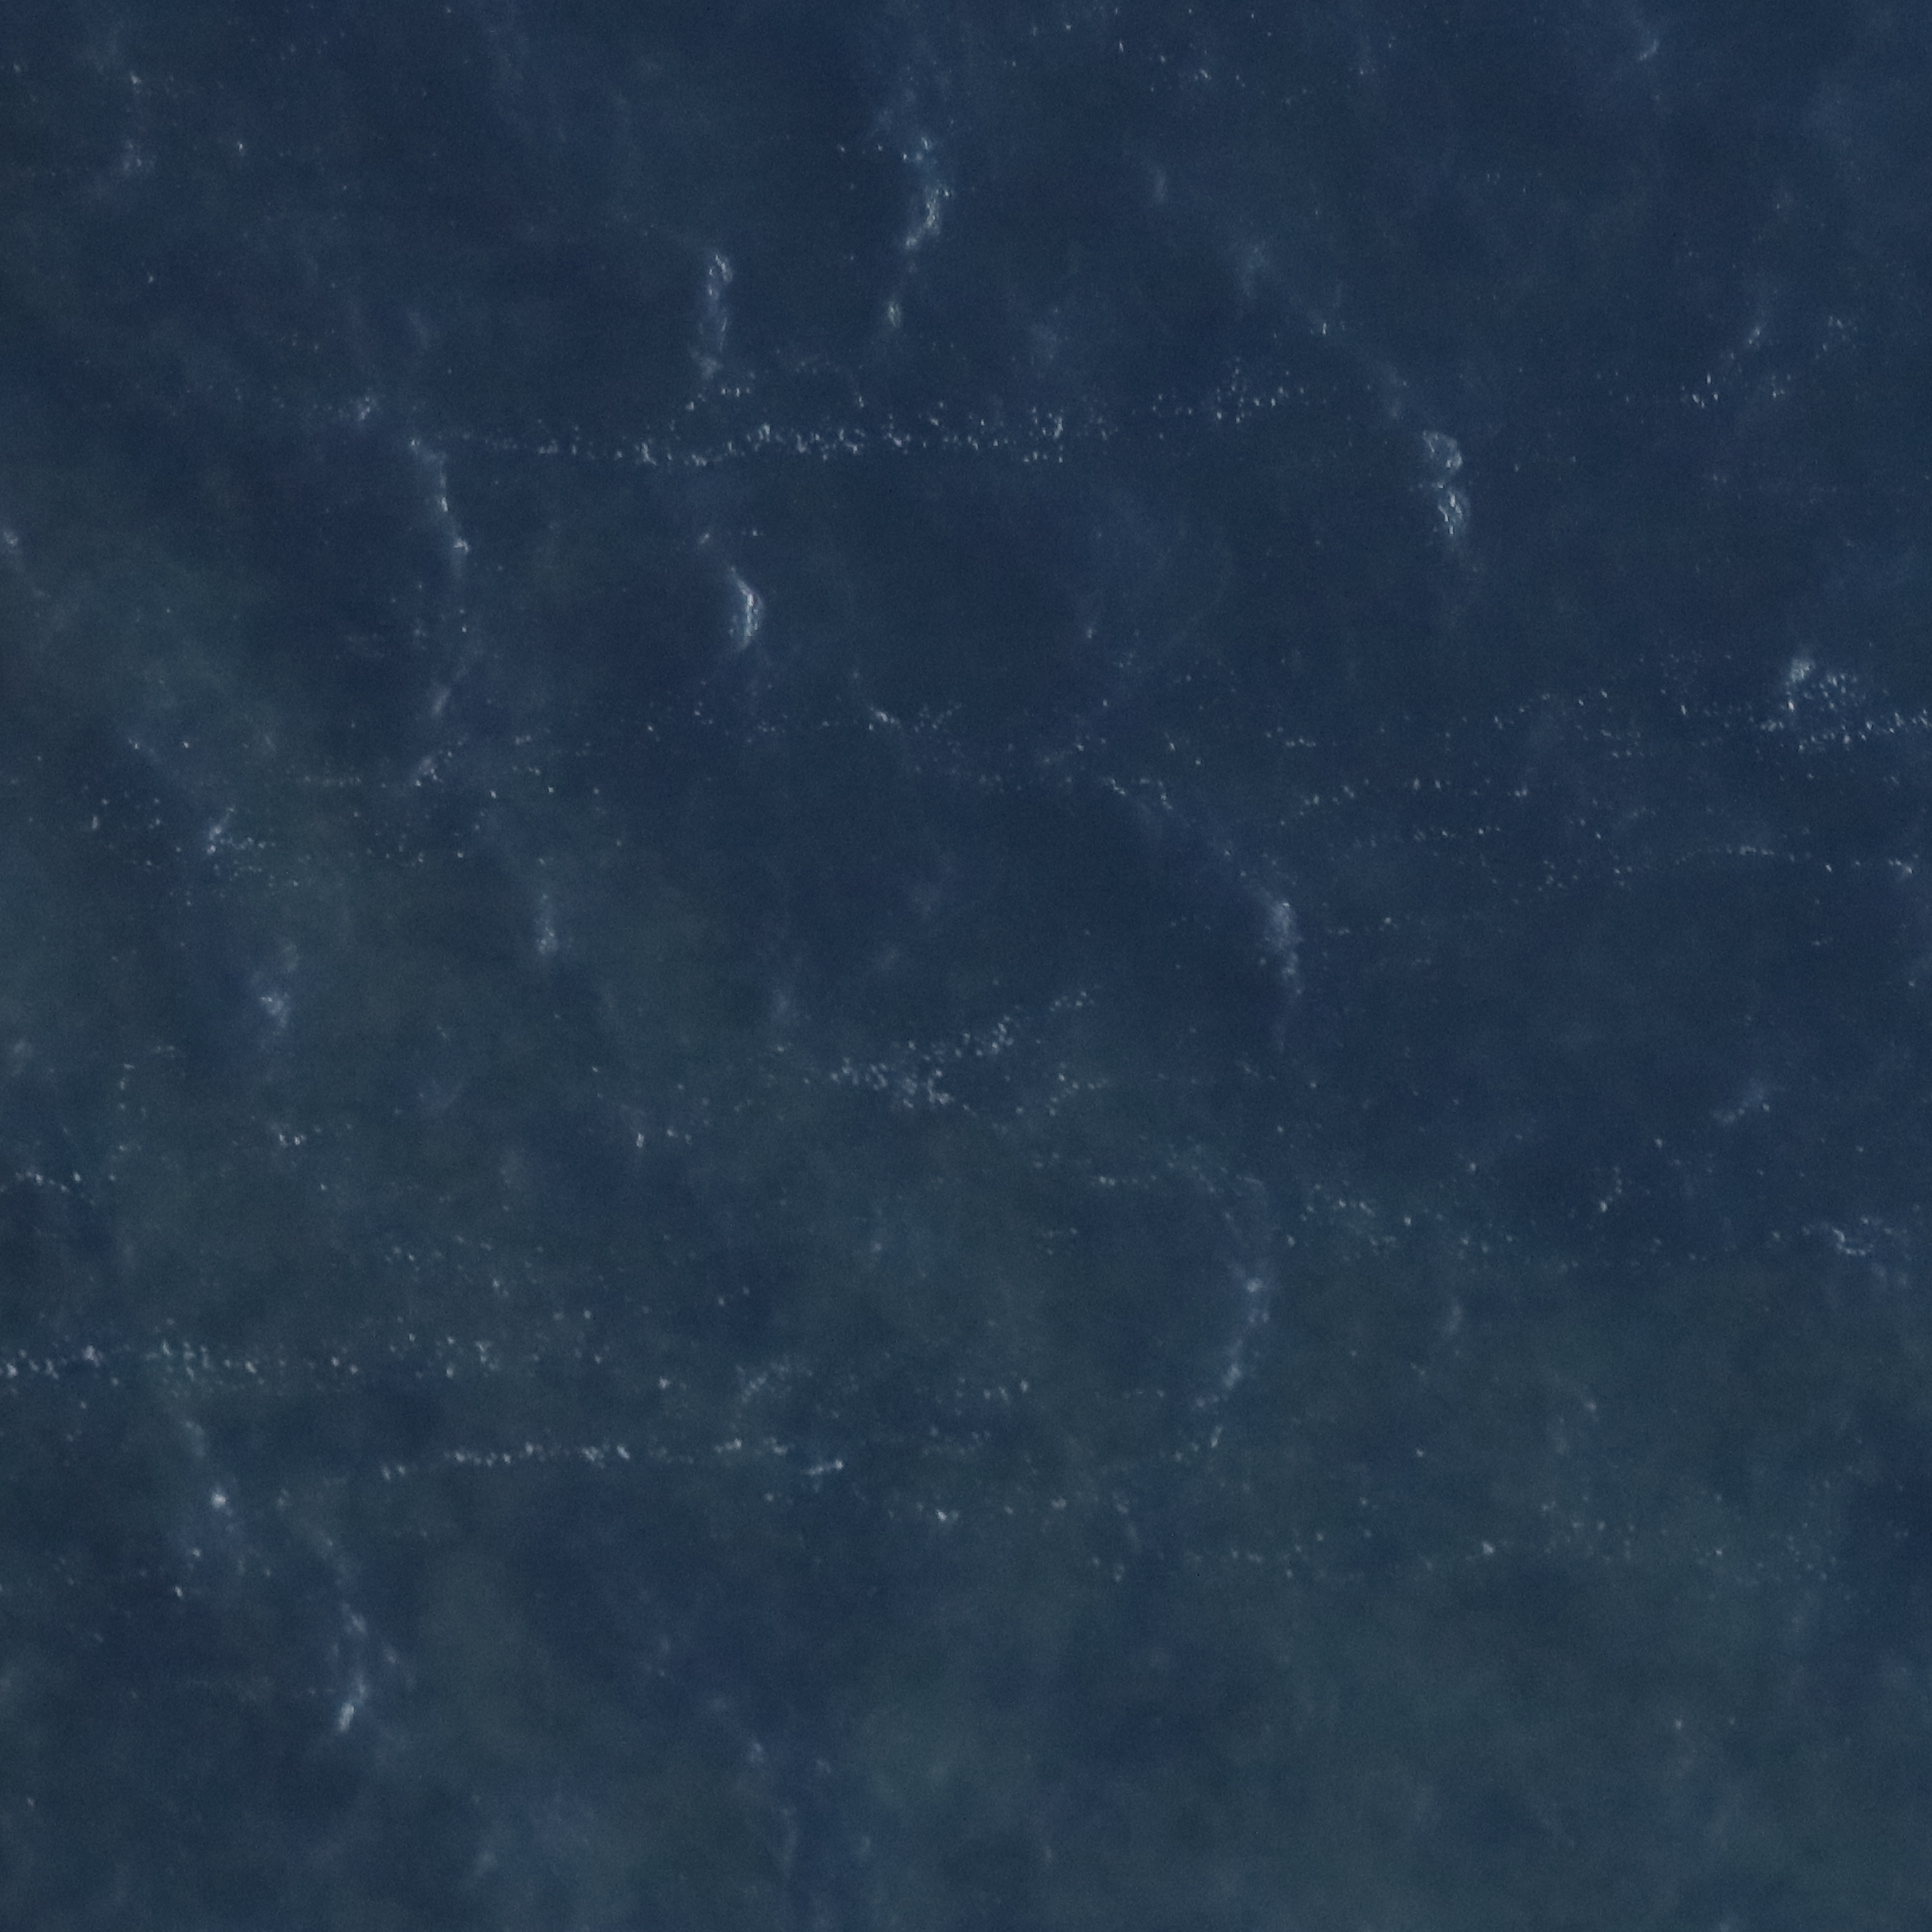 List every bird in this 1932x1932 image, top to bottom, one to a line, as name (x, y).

None